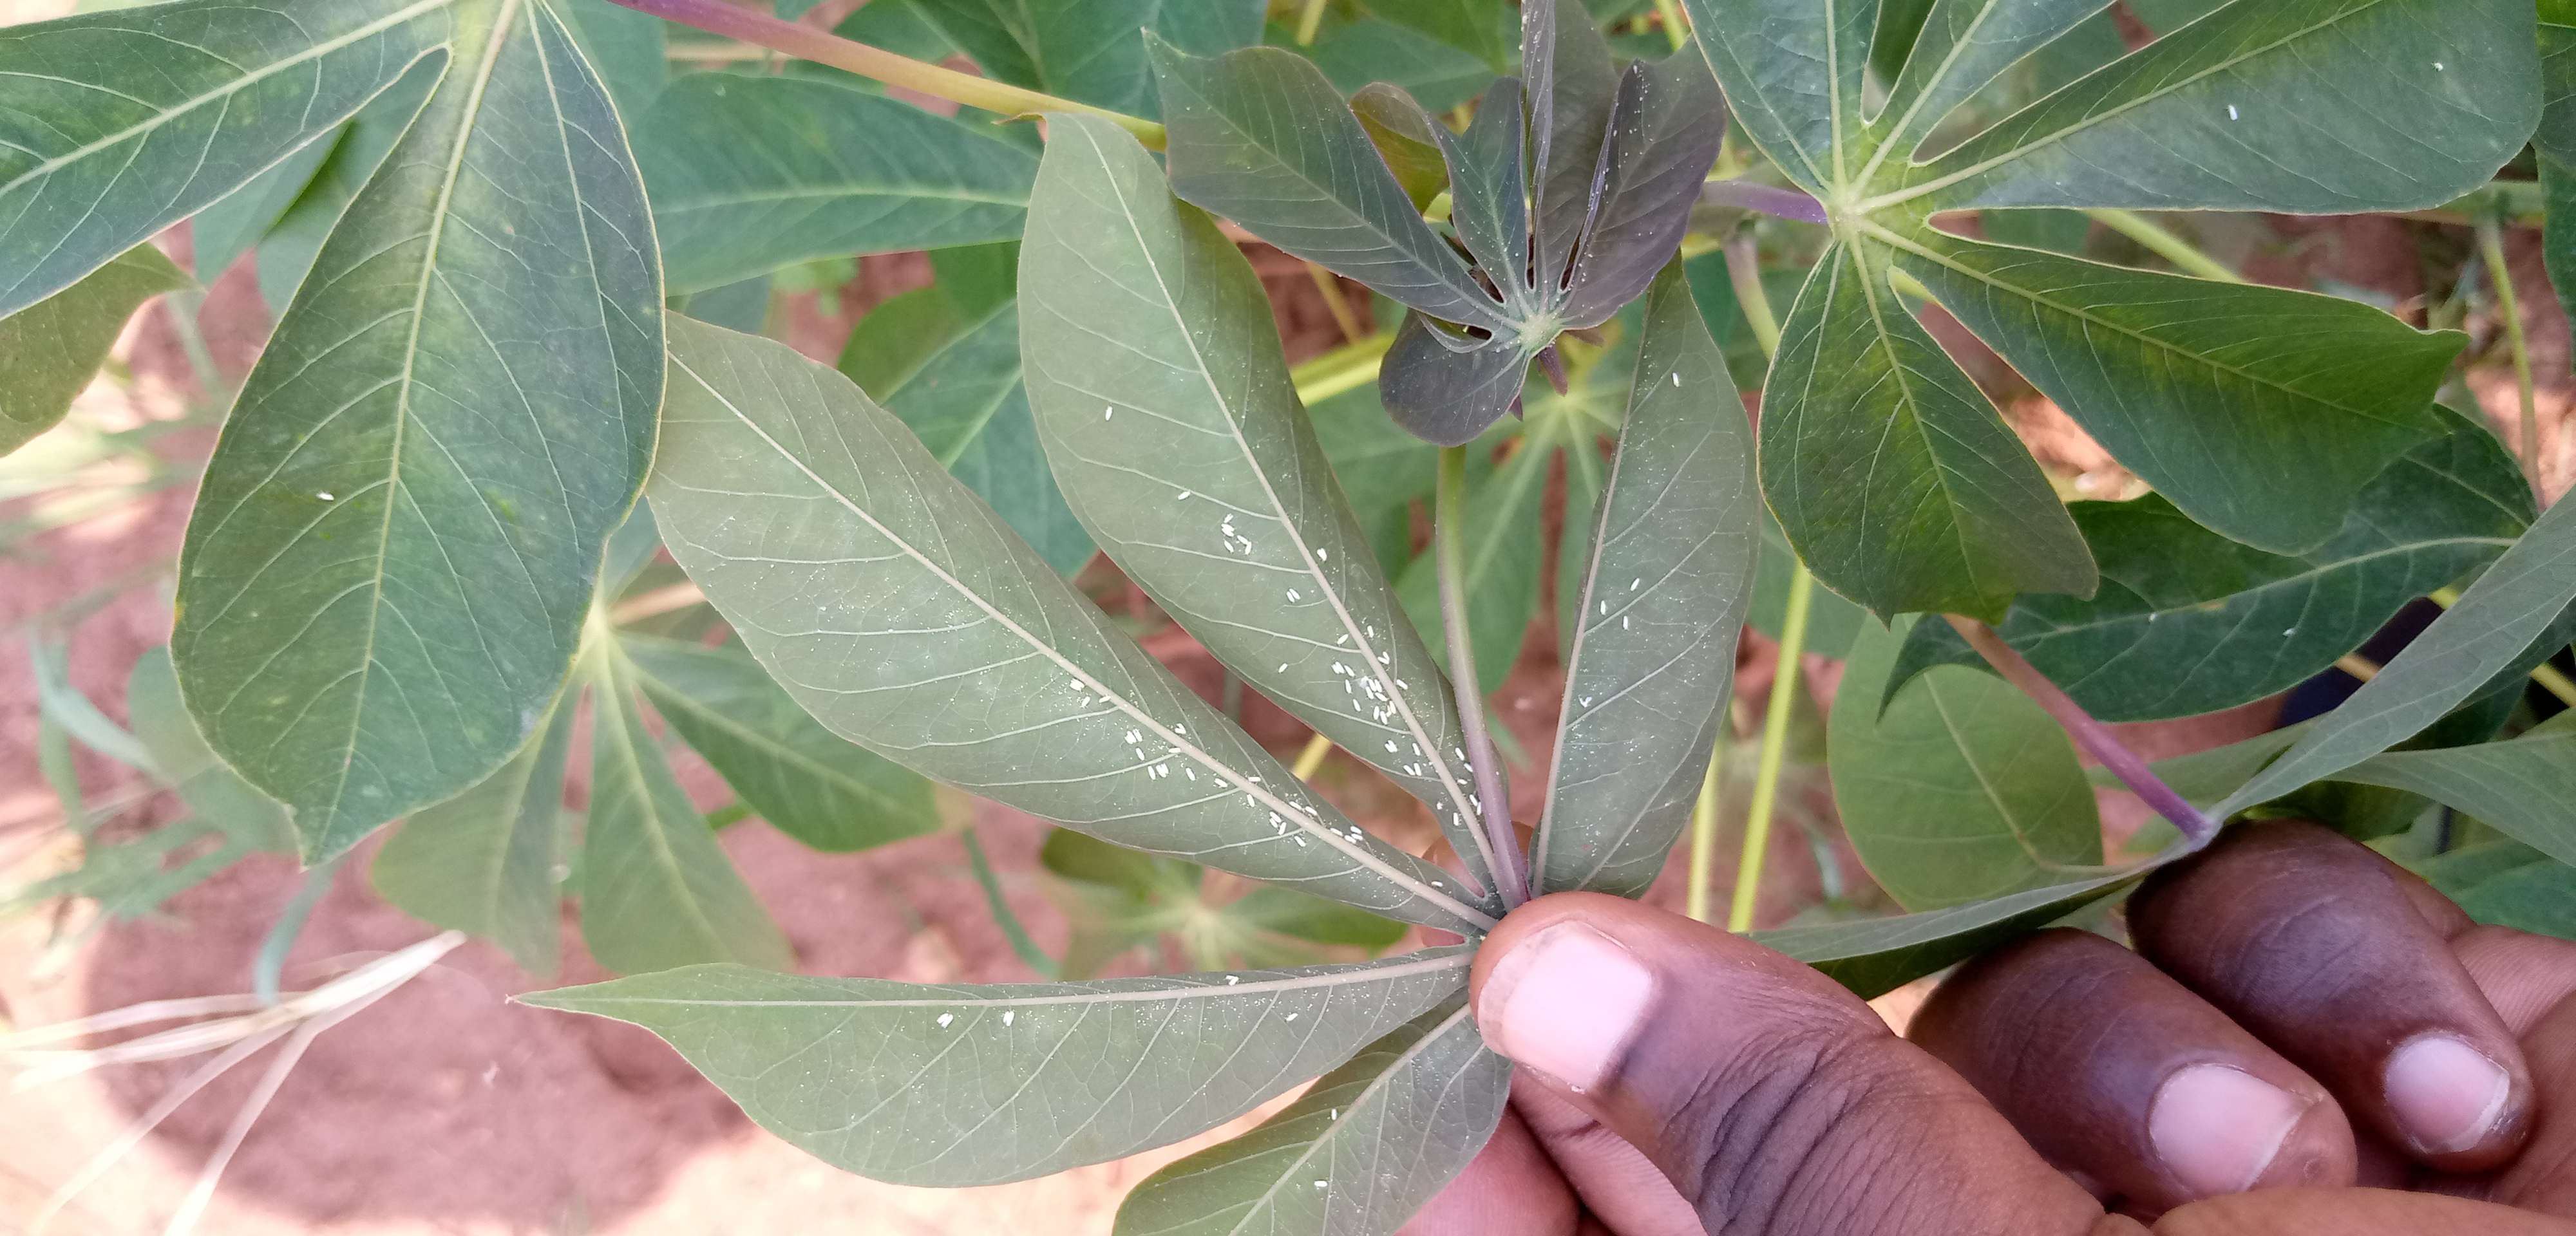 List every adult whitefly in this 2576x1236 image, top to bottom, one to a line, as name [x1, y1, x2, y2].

whitefly [2430, 59, 2446, 74]
whitefly [2224, 102, 2239, 123]
whitefly [1669, 370, 1682, 389]
whitefly [1104, 404, 1113, 422]
whitefly [1175, 487, 1191, 503]
whitefly [314, 489, 337, 503]
whitefly [1223, 512, 1237, 523]
whitefly [1221, 523, 1235, 532]
whitefly [1221, 527, 1235, 537]
whitefly [1236, 534, 1249, 545]
whitefly [1223, 539, 1235, 554]
whitefly [1244, 539, 1252, 557]
whitefly [1316, 546, 1328, 562]
whitefly [1627, 576, 1642, 595]
whitefly [1289, 588, 1301, 599]
whitefly [1286, 590, 1295, 604]
whitefly [1598, 599, 1607, 617]
whitefly [1622, 614, 1630, 631]
whitefly [1365, 624, 1377, 640]
whitefly [1336, 633, 1350, 647]
whitefly [1382, 650, 1390, 660]
whitefly [1377, 655, 1390, 665]
whitefly [1276, 661, 1289, 674]
whitefly [1335, 661, 1345, 673]
whitefly [1332, 664, 1340, 674]
whitefly [1343, 664, 1355, 677]
whitefly [1070, 678, 1084, 688]
whitefly [1395, 678, 1408, 691]
whitefly [1344, 679, 1353, 694]
whitefly [1367, 679, 1377, 691]
whitefly [1374, 679, 1383, 692]
whitefly [1069, 682, 1082, 691]
whitefly [1366, 686, 1374, 700]
whitefly [1374, 692, 1388, 702]
whitefly [1097, 693, 1112, 705]
whitefly [1577, 694, 1593, 708]
whitefly [1079, 695, 1092, 709]
whitefly [1352, 697, 1361, 712]
whitefly [1388, 700, 1398, 715]
whitefly [1373, 704, 1379, 721]
whitefly [1385, 704, 1392, 718]
whitefly [1379, 710, 1388, 726]
whitefly [1175, 722, 1186, 729]
whitefly [1174, 727, 1187, 735]
whitefly [1132, 728, 1144, 742]
whitefly [1126, 729, 1137, 743]
whitefly [1124, 735, 1133, 745]
whitefly [1388, 739, 1397, 752]
whitefly [1411, 741, 1423, 756]
whitefly [1383, 743, 1393, 753]
whitefly [1135, 746, 1147, 762]
whitefly [1167, 746, 1182, 754]
whitefly [1454, 747, 1467, 761]
whitefly [1414, 762, 1422, 777]
whitefly [1463, 762, 1475, 772]
whitefly [1160, 763, 1169, 774]
whitefly [1155, 763, 1166, 778]
whitefly [1402, 763, 1416, 776]
whitefly [1146, 764, 1157, 780]
whitefly [1185, 765, 1197, 782]
whitefly [1247, 774, 1262, 783]
whitefly [1213, 776, 1228, 789]
whitefly [1455, 778, 1469, 785]
whitefly [1246, 792, 1256, 809]
whitefly [1468, 792, 1478, 807]
whitefly [1433, 799, 1445, 810]
whitefly [1288, 801, 1302, 811]
whitefly [1476, 801, 1482, 817]
whitefly [1304, 805, 1318, 816]
whitefly [1269, 810, 1282, 823]
whitefly [1452, 810, 1461, 827]
whitefly [1269, 817, 1279, 829]
whitefly [1278, 821, 1287, 835]
whitefly [1349, 825, 1362, 834]
whitefly [1329, 827, 1344, 836]
whitefly [1350, 833, 1363, 842]
whitefly [1294, 834, 1306, 848]
whitefly [1343, 834, 1356, 846]
whitefly [1428, 879, 1444, 890]
whitefly [1224, 974, 1234, 980]
whitefly [1229, 977, 1239, 987]
whitefly [1284, 1010, 1301, 1025]
whitefly [1007, 1011, 1014, 1027]
whitefly [1003, 1011, 1010, 1022]
whitefly [937, 1013, 949, 1024]
whitefly [942, 1014, 954, 1029]
whitefly [1328, 1105, 1338, 1123]
whitefly [1310, 1177, 1331, 1191]